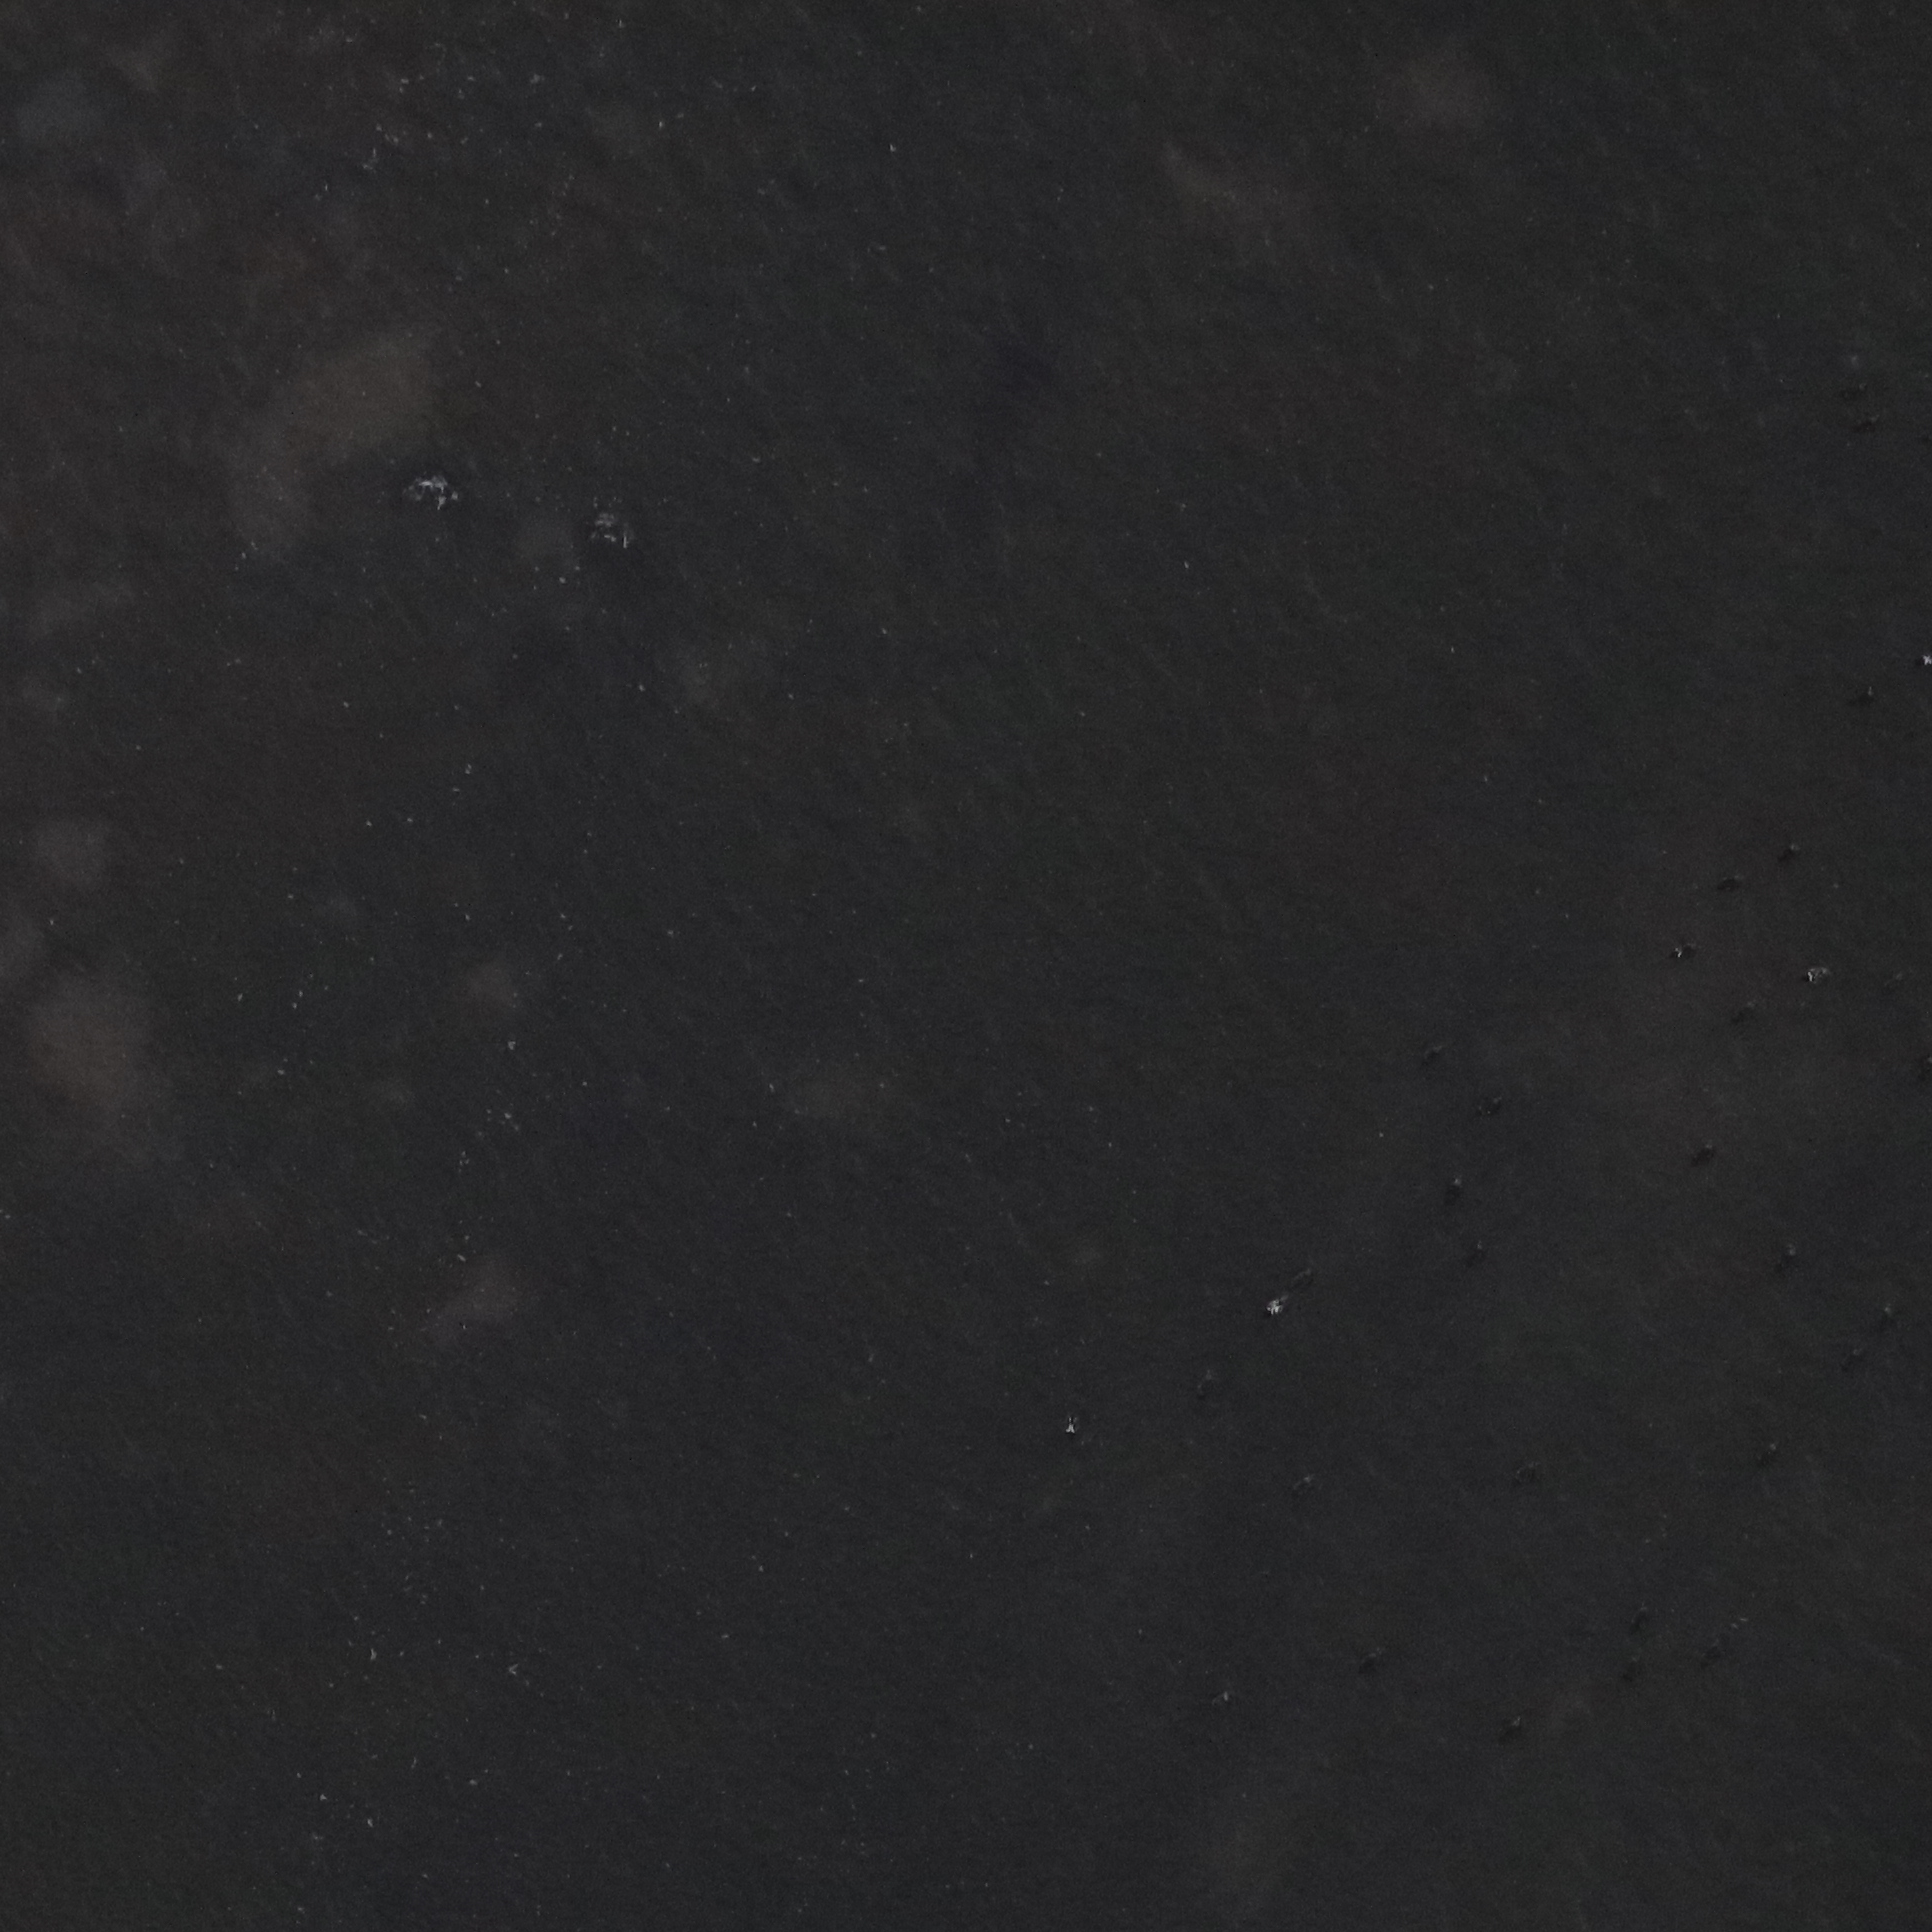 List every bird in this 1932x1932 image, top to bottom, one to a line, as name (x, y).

other bird (1850, 390)
other bird (1867, 424)
other bird (1931, 660)
other bird (1868, 697)
other bird (1790, 854)
other bird (1732, 883)
other bird (1681, 949)
other bird (1810, 974)
other bird (1895, 982)
other bird (1744, 1011)
other bird (1436, 1053)
other bird (1929, 1063)
other bird (1490, 1104)
other bird (1706, 1157)
other bird (1456, 1181)
other bird (1478, 1250)
other bird (1788, 1256)
other bird (1303, 1276)
other bird (1275, 1310)
other bird (1889, 1314)
other bird (1855, 1357)
other bird (1209, 1387)
other bird (1075, 1425)
other bird (1769, 1458)
other bird (1528, 1472)
other bird (1304, 1489)
other bird (1639, 1620)
other bird (1713, 1651)
other bird (1374, 1660)
other bird (1635, 1669)
other bird (1222, 1697)
other bird (1513, 1729)